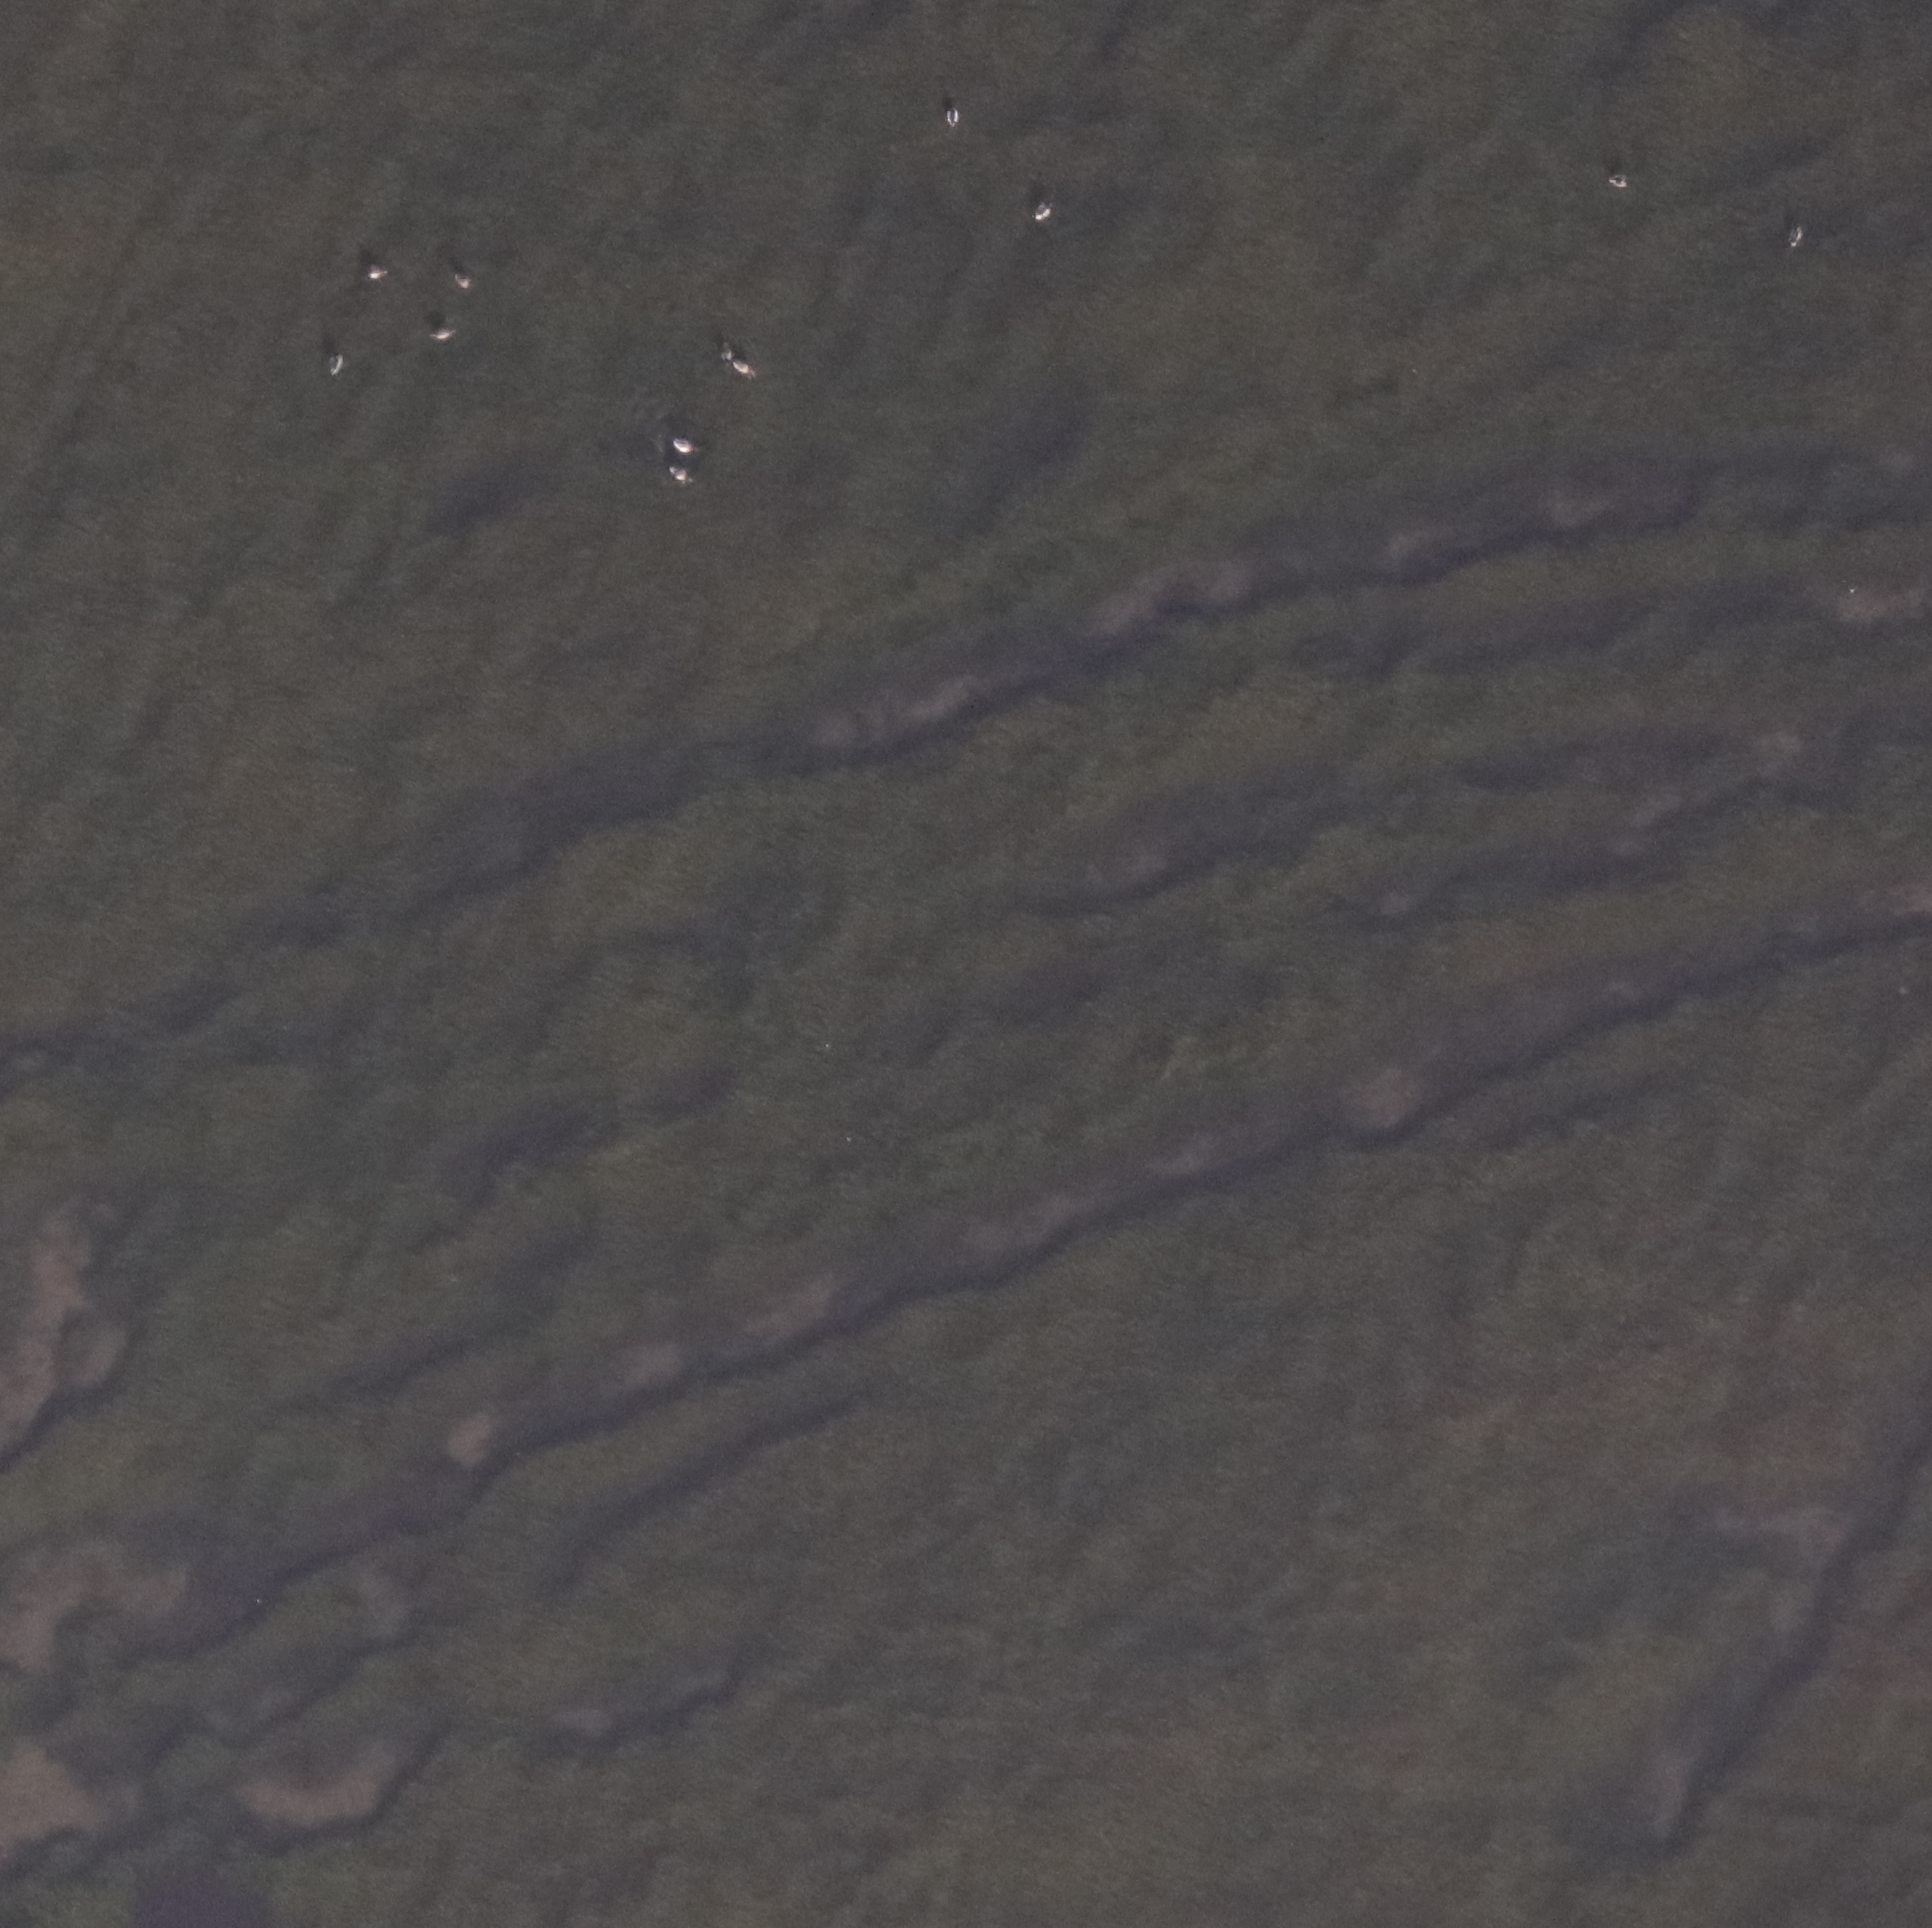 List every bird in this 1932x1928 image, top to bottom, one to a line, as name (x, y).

brant (957, 116)
brant (1612, 187)
brant (1047, 214)
brant (1797, 232)
brant (375, 275)
brant (463, 279)
brant (449, 333)
brant (750, 367)
brant (339, 368)
brant (684, 440)
brant (673, 472)